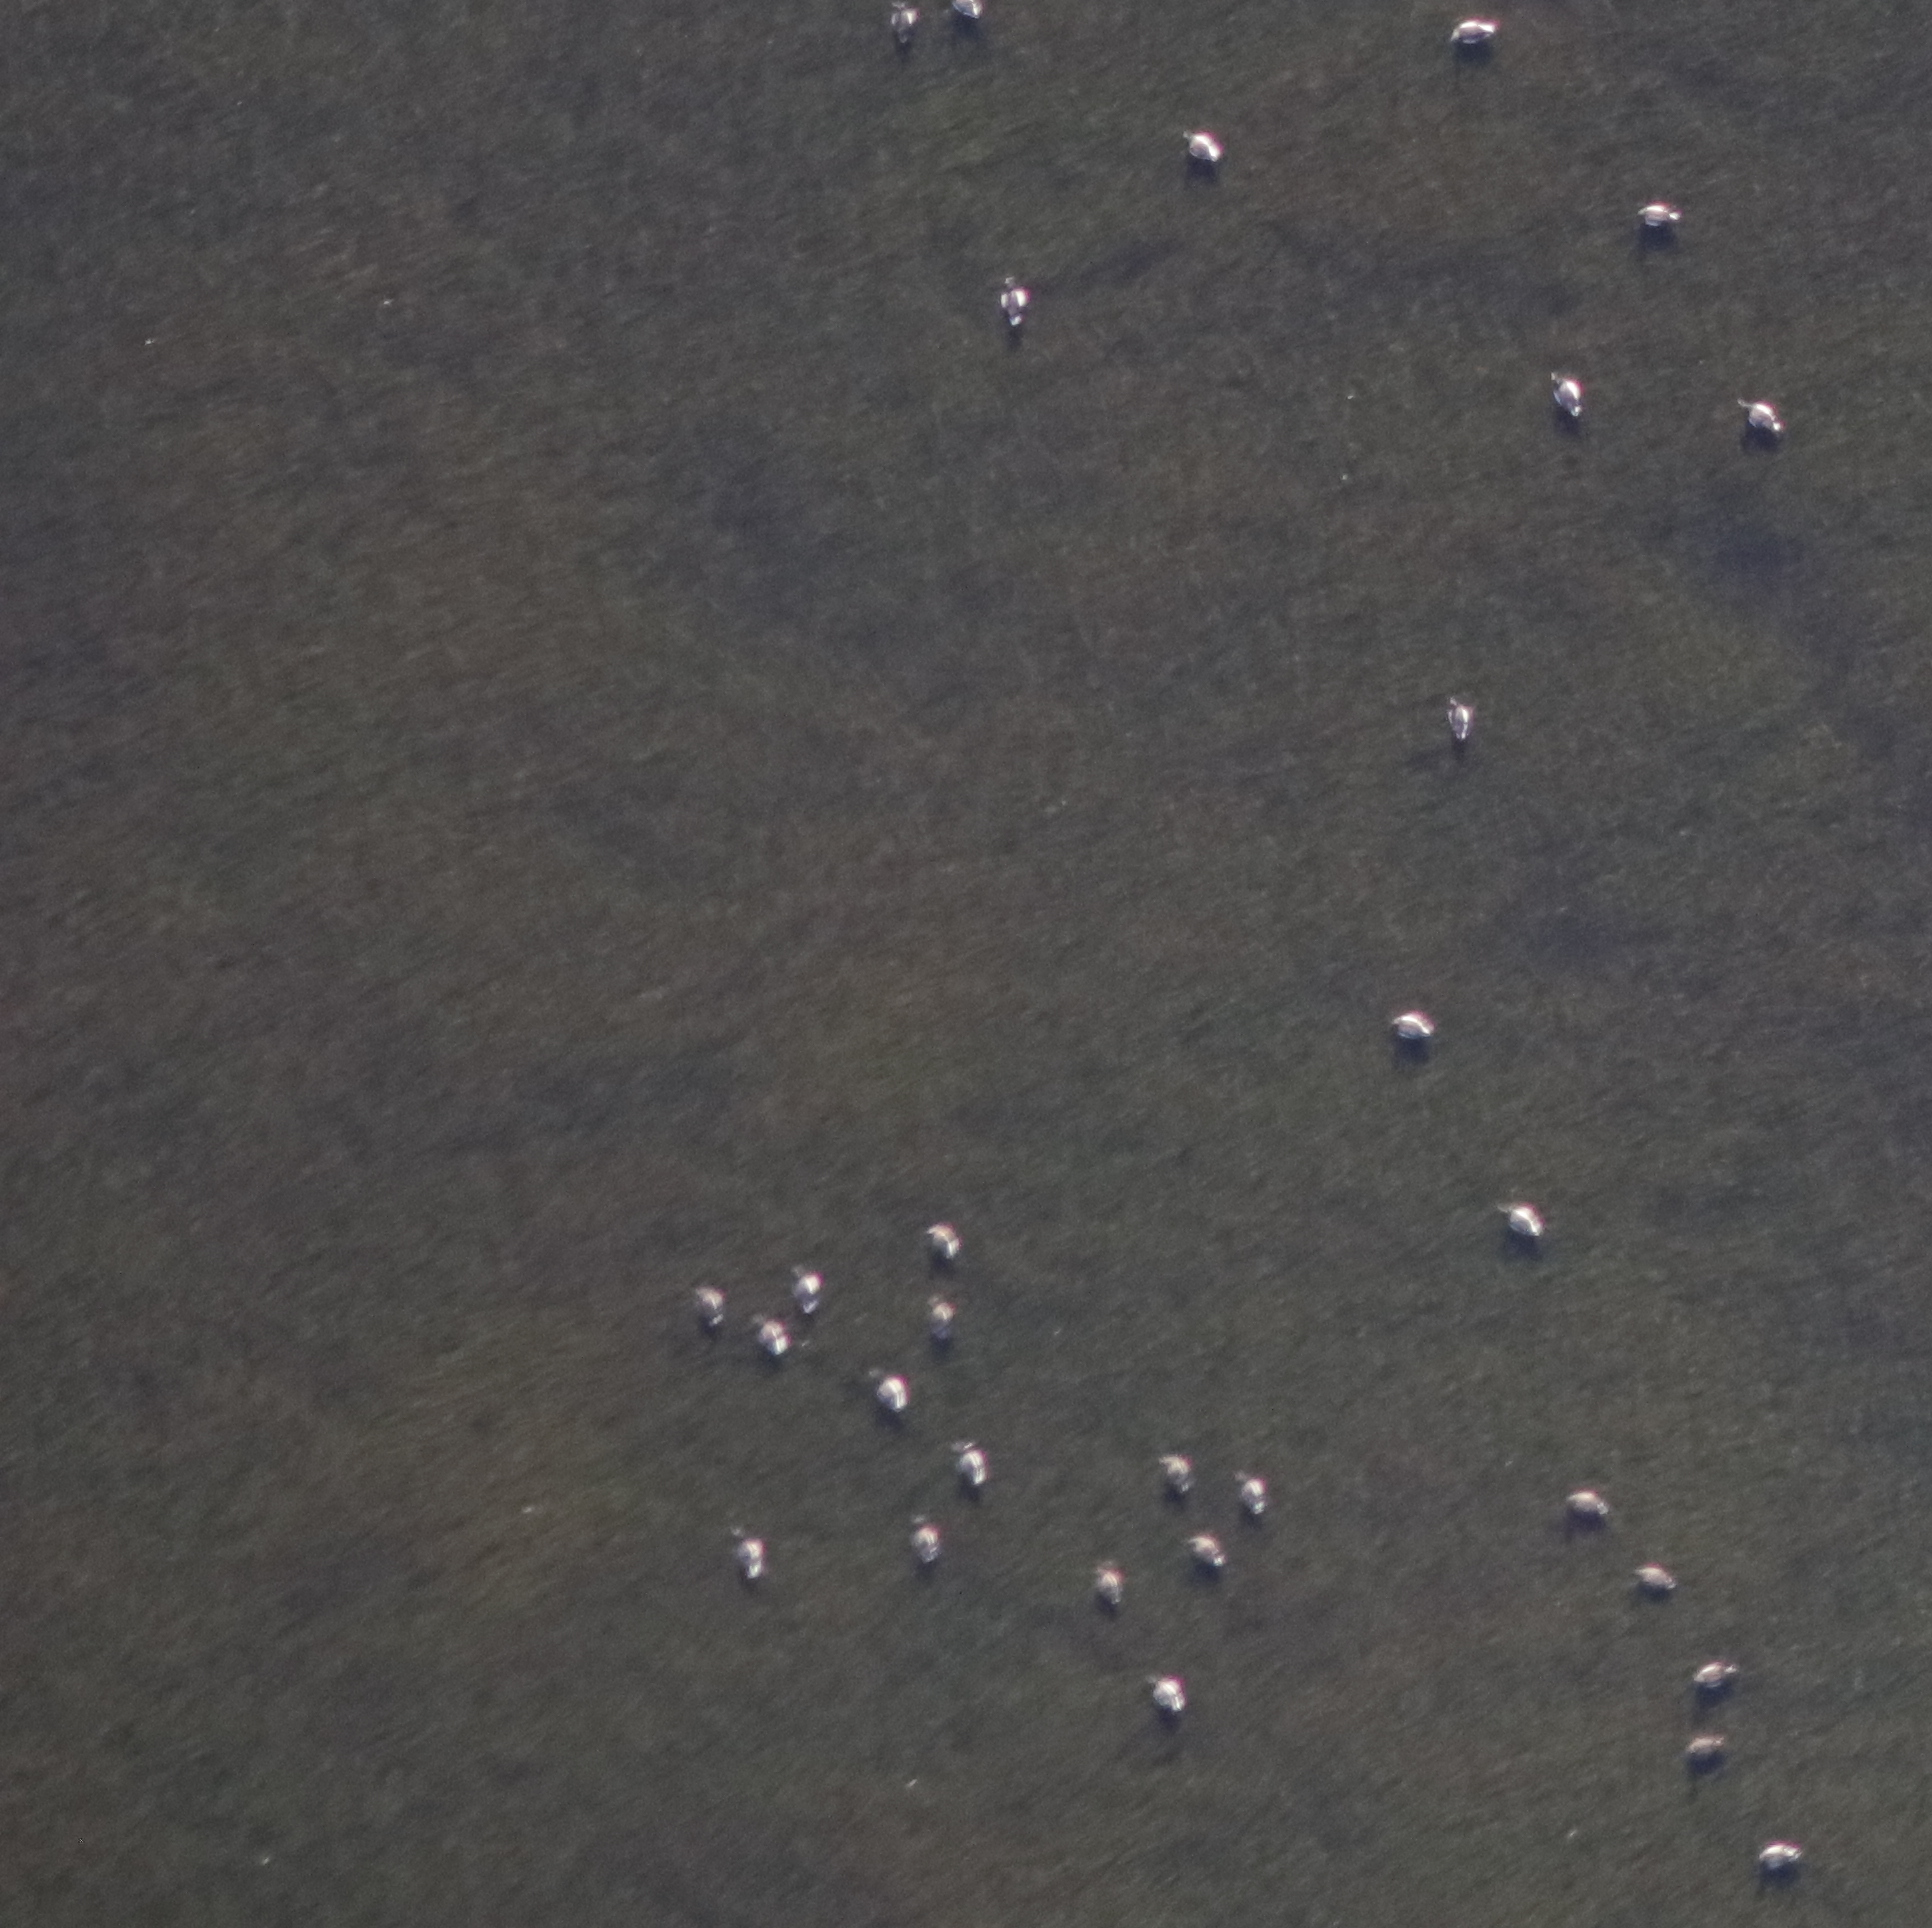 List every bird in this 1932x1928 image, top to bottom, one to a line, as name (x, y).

brant (964, 1)
brant (903, 18)
brant (1471, 31)
brant (1200, 145)
brant (1658, 217)
brant (1014, 301)
brant (1568, 395)
brant (1760, 416)
brant (1458, 720)
brant (1412, 1026)
brant (1526, 1223)
brant (941, 1241)
brant (809, 1289)
brant (702, 1298)
brant (942, 1318)
brant (770, 1337)
brant (890, 1393)
brant (972, 1465)
brant (1178, 1475)
brant (1252, 1496)
brant (1586, 1504)
brant (926, 1544)
brant (1207, 1551)
brant (752, 1562)
brant (1658, 1579)
brant (1104, 1583)
brant (1717, 1676)
brant (1168, 1697)
brant (1700, 1749)
brant (1778, 1857)